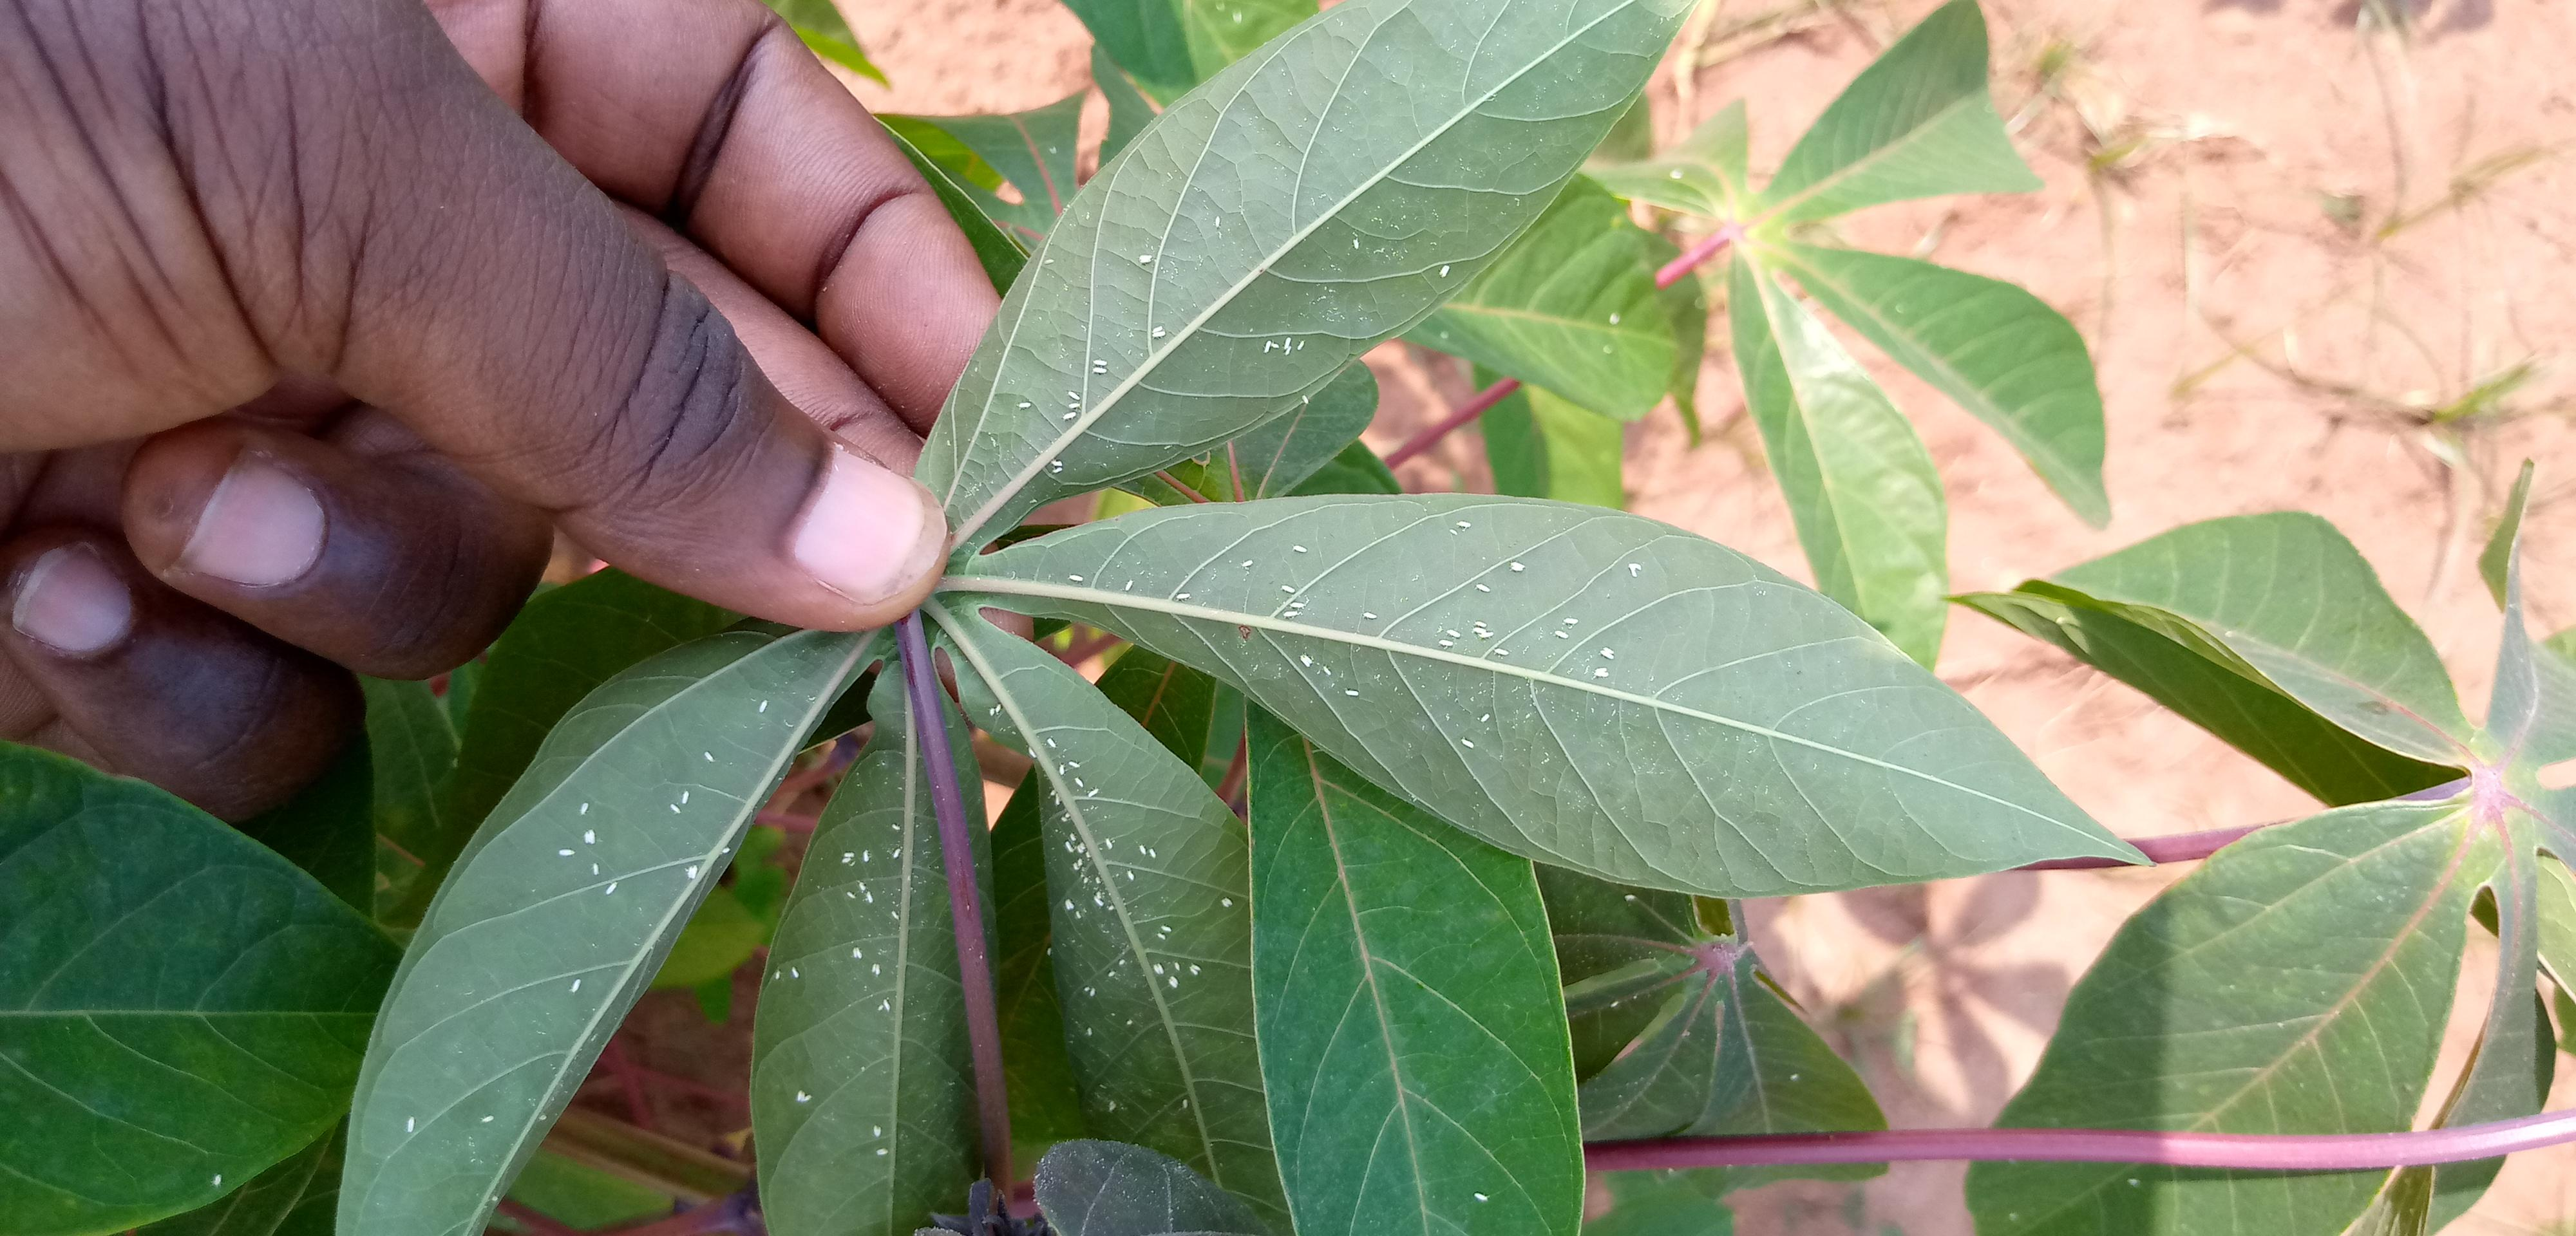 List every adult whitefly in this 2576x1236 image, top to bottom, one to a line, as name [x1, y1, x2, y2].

whitefly [1214, 213, 1222, 230]
whitefly [1352, 236, 1359, 251]
whitefly [1137, 253, 1154, 265]
whitefly [1042, 257, 1056, 267]
whitefly [1437, 264, 1451, 279]
whitefly [1151, 324, 1165, 332]
whitefly [1152, 331, 1168, 339]
whitefly [1283, 335, 1292, 348]
whitefly [1263, 339, 1273, 354]
whitefly [1296, 339, 1307, 351]
whitefly [1271, 341, 1280, 350]
whitefly [1284, 344, 1292, 356]
whitefly [1091, 358, 1109, 367]
whitefly [1092, 366, 1108, 375]
whitefly [1066, 389, 1083, 401]
whitefly [1300, 393, 1311, 406]
whitefly [1017, 400, 1034, 409]
whitefly [1067, 401, 1081, 409]
whitefly [1062, 410, 1077, 422]
whitefly [1050, 457, 1065, 467]
whitefly [1050, 467, 1066, 474]
whitefly [1455, 518, 1472, 529]
whitefly [1292, 542, 1310, 555]
whitefly [1240, 558, 1254, 568]
whitefly [1509, 559, 1526, 574]
whitefly [1625, 560, 1642, 579]
whitefly [1066, 572, 1085, 583]
whitefly [1123, 576, 1133, 592]
whitefly [1474, 582, 1492, 594]
whitefly [1279, 583, 1296, 594]
whitefly [1175, 592, 1192, 601]
whitefly [1289, 599, 1307, 610]
whitefly [1282, 610, 1300, 619]
whitefly [1361, 610, 1379, 621]
whitefly [1561, 615, 1580, 626]
whitefly [1473, 619, 1488, 628]
whitefly [1471, 626, 1487, 633]
whitefly [1445, 628, 1462, 640]
whitefly [1553, 628, 1571, 641]
whitefly [1479, 631, 1496, 640]
whitefly [1437, 637, 1454, 649]
whitefly [1492, 646, 1510, 657]
whitefly [1603, 646, 1615, 653]
whitefly [1599, 649, 1615, 660]
whitefly [1298, 652, 1316, 671]
whitefly [1321, 664, 1334, 677]
whitefly [1593, 666, 1607, 673]
whitefly [1594, 671, 1610, 677]
whitefly [1342, 686, 1360, 701]
whitefly [756, 698, 773, 715]
whitefly [995, 700, 1004, 716]
whitefly [989, 706, 995, 718]
whitefly [1479, 712, 1492, 724]
whitefly [1045, 736, 1057, 749]
whitefly [1460, 736, 1475, 751]
whitefly [1027, 745, 1037, 759]
whitefly [703, 749, 716, 763]
whitefly [1067, 760, 1083, 770]
whitefly [1058, 762, 1066, 776]
whitefly [1074, 775, 1085, 789]
whitefly [1088, 786, 1100, 799]
whitefly [681, 789, 690, 805]
whitefly [1055, 791, 1063, 806]
whitefly [578, 800, 591, 816]
whitefly [668, 802, 681, 815]
whitefly [889, 822, 904, 832]
whitefly [589, 827, 597, 845]
whitefly [583, 829, 589, 844]
whitefly [1104, 836, 1115, 852]
whitefly [1064, 839, 1074, 854]
whitefly [1138, 843, 1148, 856]
whitefly [721, 845, 733, 856]
whitefly [1148, 846, 1159, 859]
whitefly [891, 847, 903, 860]
whitefly [558, 848, 575, 857]
whitefly [862, 848, 871, 863]
whitefly [842, 850, 855, 857]
whitefly [840, 856, 853, 865]
whitefly [591, 861, 603, 876]
whitefly [687, 863, 697, 881]
whitefly [1126, 867, 1136, 882]
whitefly [858, 879, 867, 891]
whitefly [604, 880, 620, 897]
whitefly [846, 889, 857, 900]
whitefly [866, 890, 876, 904]
whitefly [1621, 893, 1638, 905]
whitefly [1093, 894, 1104, 907]
whitefly [1065, 897, 1076, 910]
whitefly [1224, 897, 1233, 906]
whitefly [1221, 898, 1229, 908]
whitefly [891, 908, 901, 921]
whitefly [1075, 909, 1083, 921]
whitefly [1159, 922, 1173, 933]
whitefly [1155, 931, 1167, 941]
whitefly [851, 944, 864, 961]
whitefly [1045, 944, 1054, 958]
whitefly [1117, 957, 1127, 966]
whitefly [1173, 960, 1183, 971]
whitefly [872, 961, 876, 974]
whitefly [876, 961, 882, 976]
whitefly [1158, 962, 1165, 975]
whitefly [1190, 962, 1202, 971]
whitefly [1153, 963, 1160, 974]
whitefly [791, 964, 801, 979]
whitefly [1189, 966, 1199, 976]
whitefly [773, 968, 781, 981]
whitefly [1107, 969, 1116, 978]
whitefly [1167, 974, 1180, 989]
whitefly [567, 977, 585, 995]
whitefly [1090, 986, 1097, 998]
whitefly [882, 997, 893, 1014]
whitefly [1609, 999, 1622, 1010]
whitefly [1085, 1024, 1094, 1037]
whitefly [1788, 1071, 1802, 1089]
whitefly [794, 1088, 805, 1103]
whitefly [804, 1093, 813, 1103]
whitefly [406, 1113, 417, 1135]
whitefly [479, 1114, 495, 1125]
whitefly [872, 1122, 885, 1139]
whitefly [875, 1147, 890, 1156]
whitefly [211, 1172, 224, 1190]
whitefly [1472, 1190, 1490, 1204]